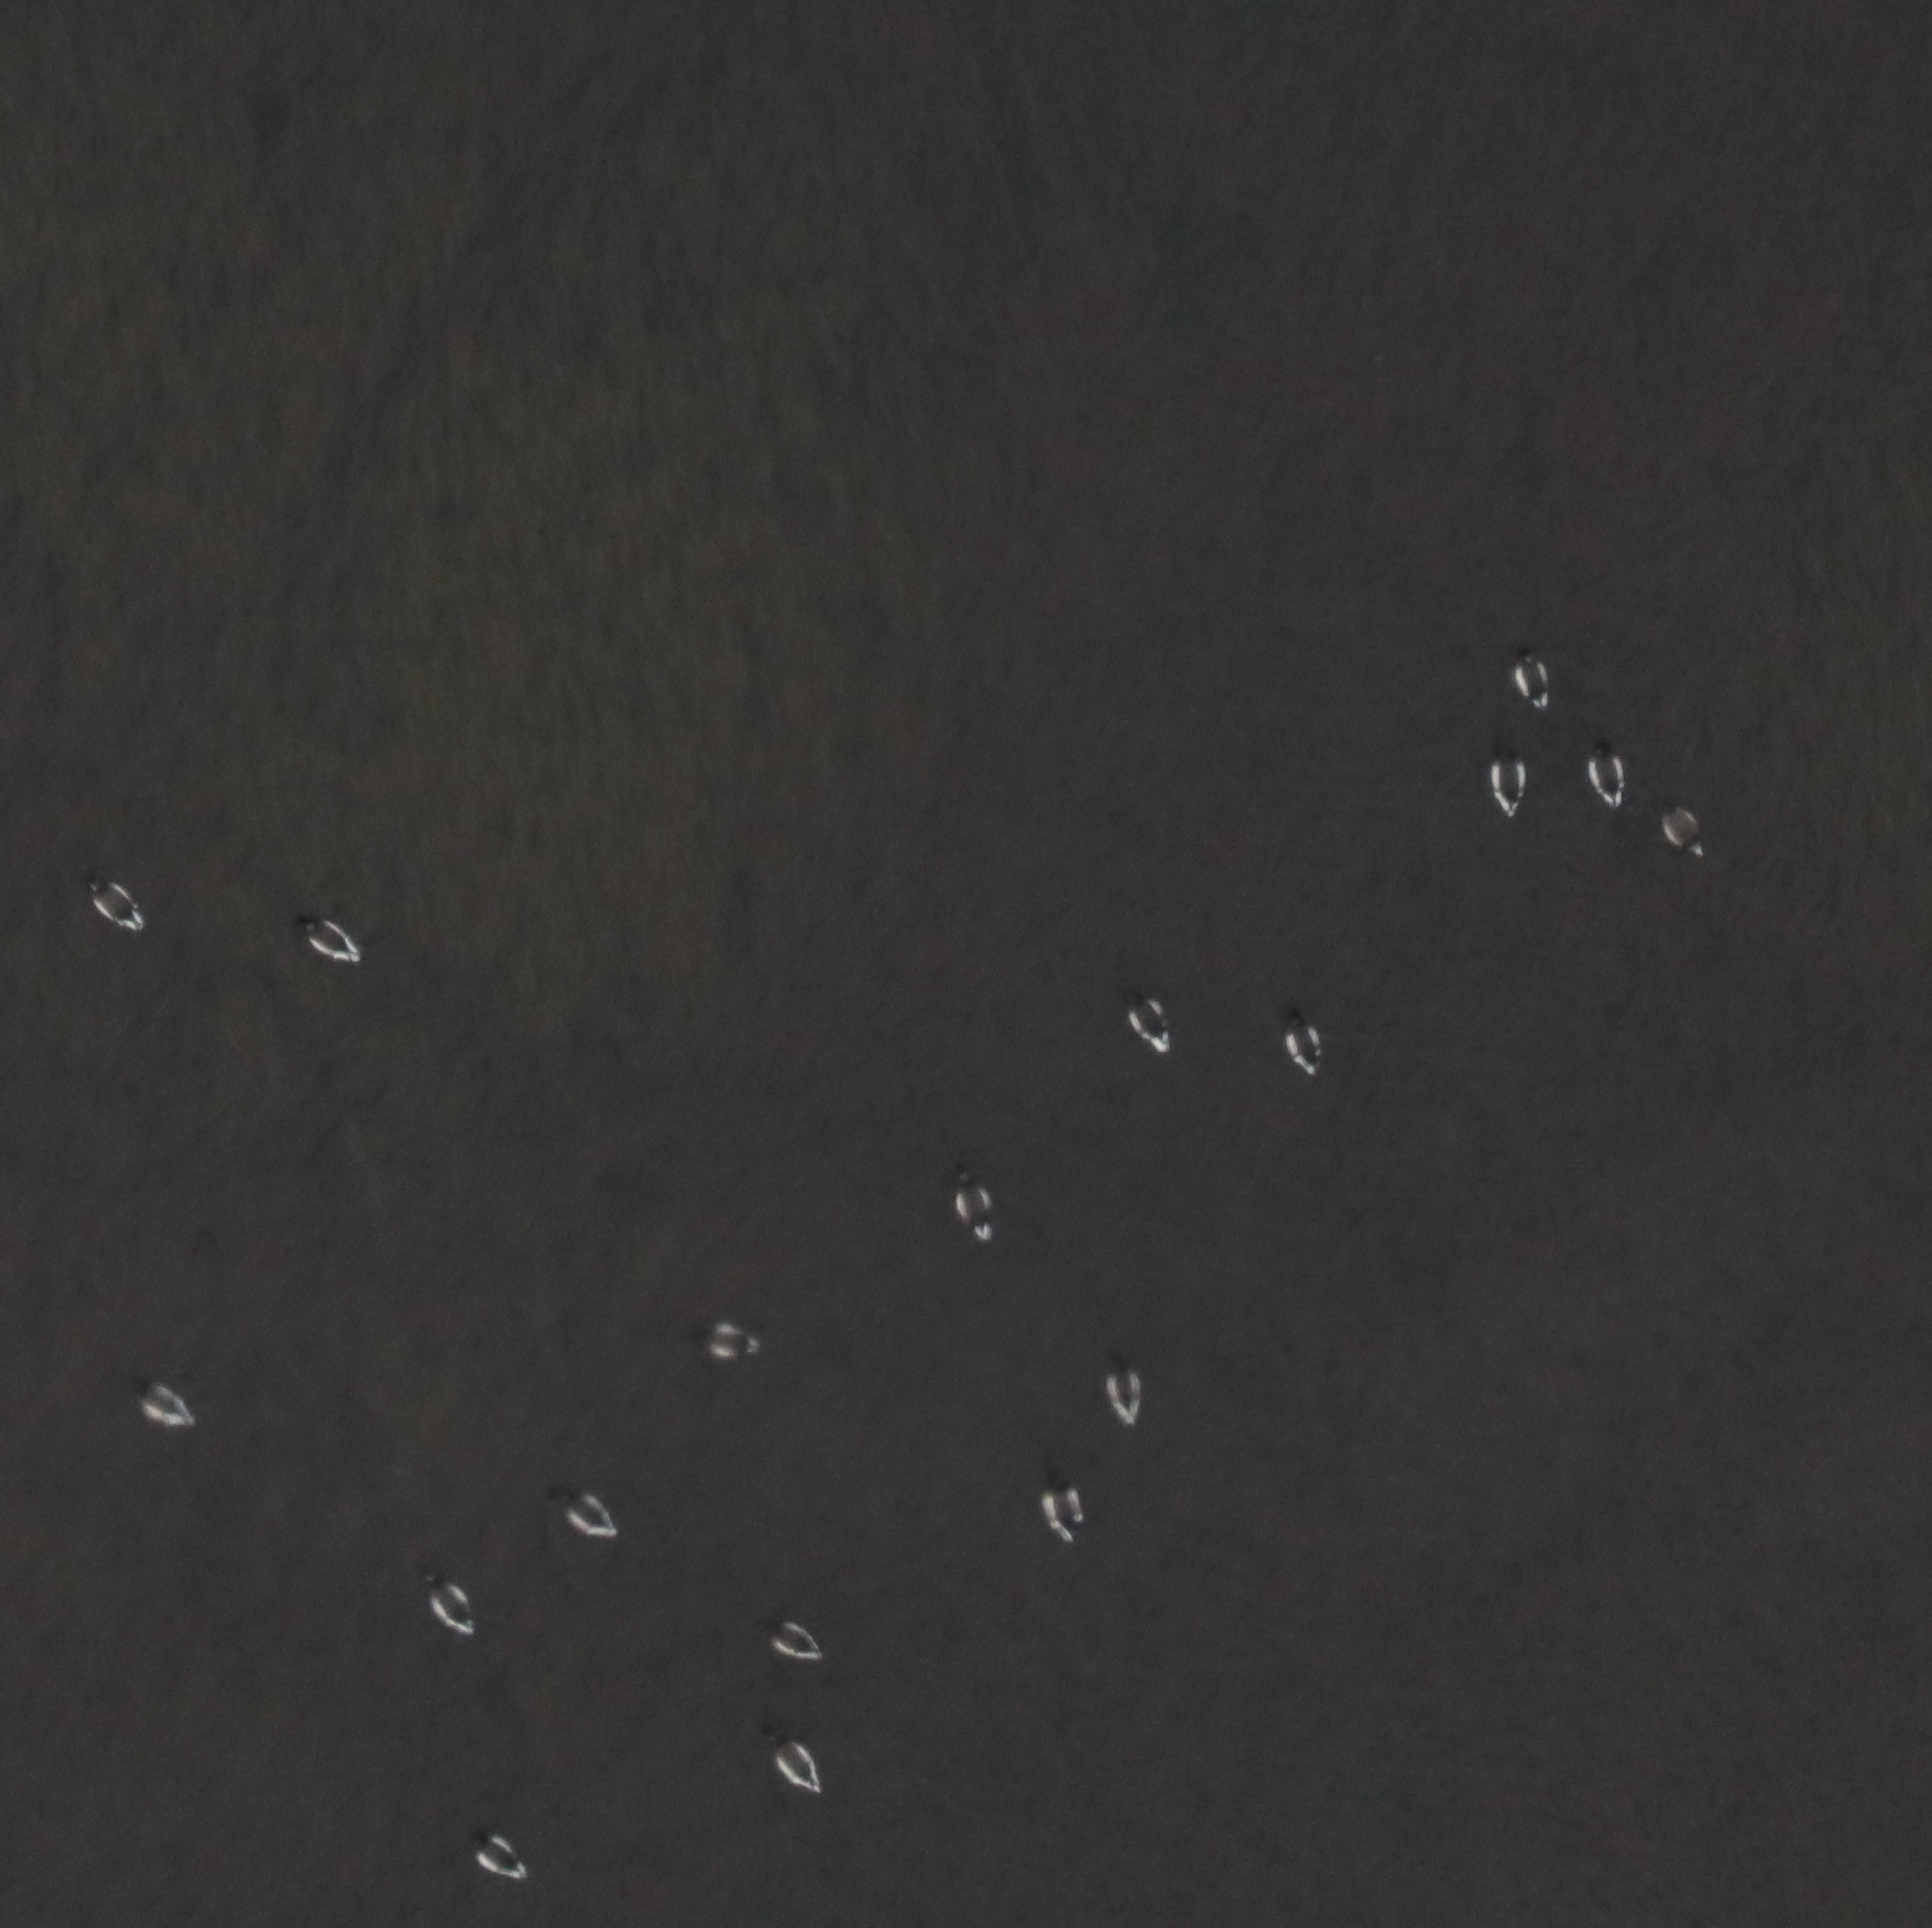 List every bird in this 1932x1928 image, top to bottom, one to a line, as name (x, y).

brant (1531, 678)
brant (1607, 774)
brant (1509, 781)
brant (1682, 828)
brant (117, 905)
brant (330, 940)
brant (1149, 1020)
brant (1304, 1042)
brant (974, 1207)
brant (728, 1340)
brant (1123, 1391)
brant (165, 1404)
brant (1063, 1509)
brant (586, 1516)
brant (450, 1606)
brant (793, 1641)
brant (795, 1765)
brant (500, 1858)